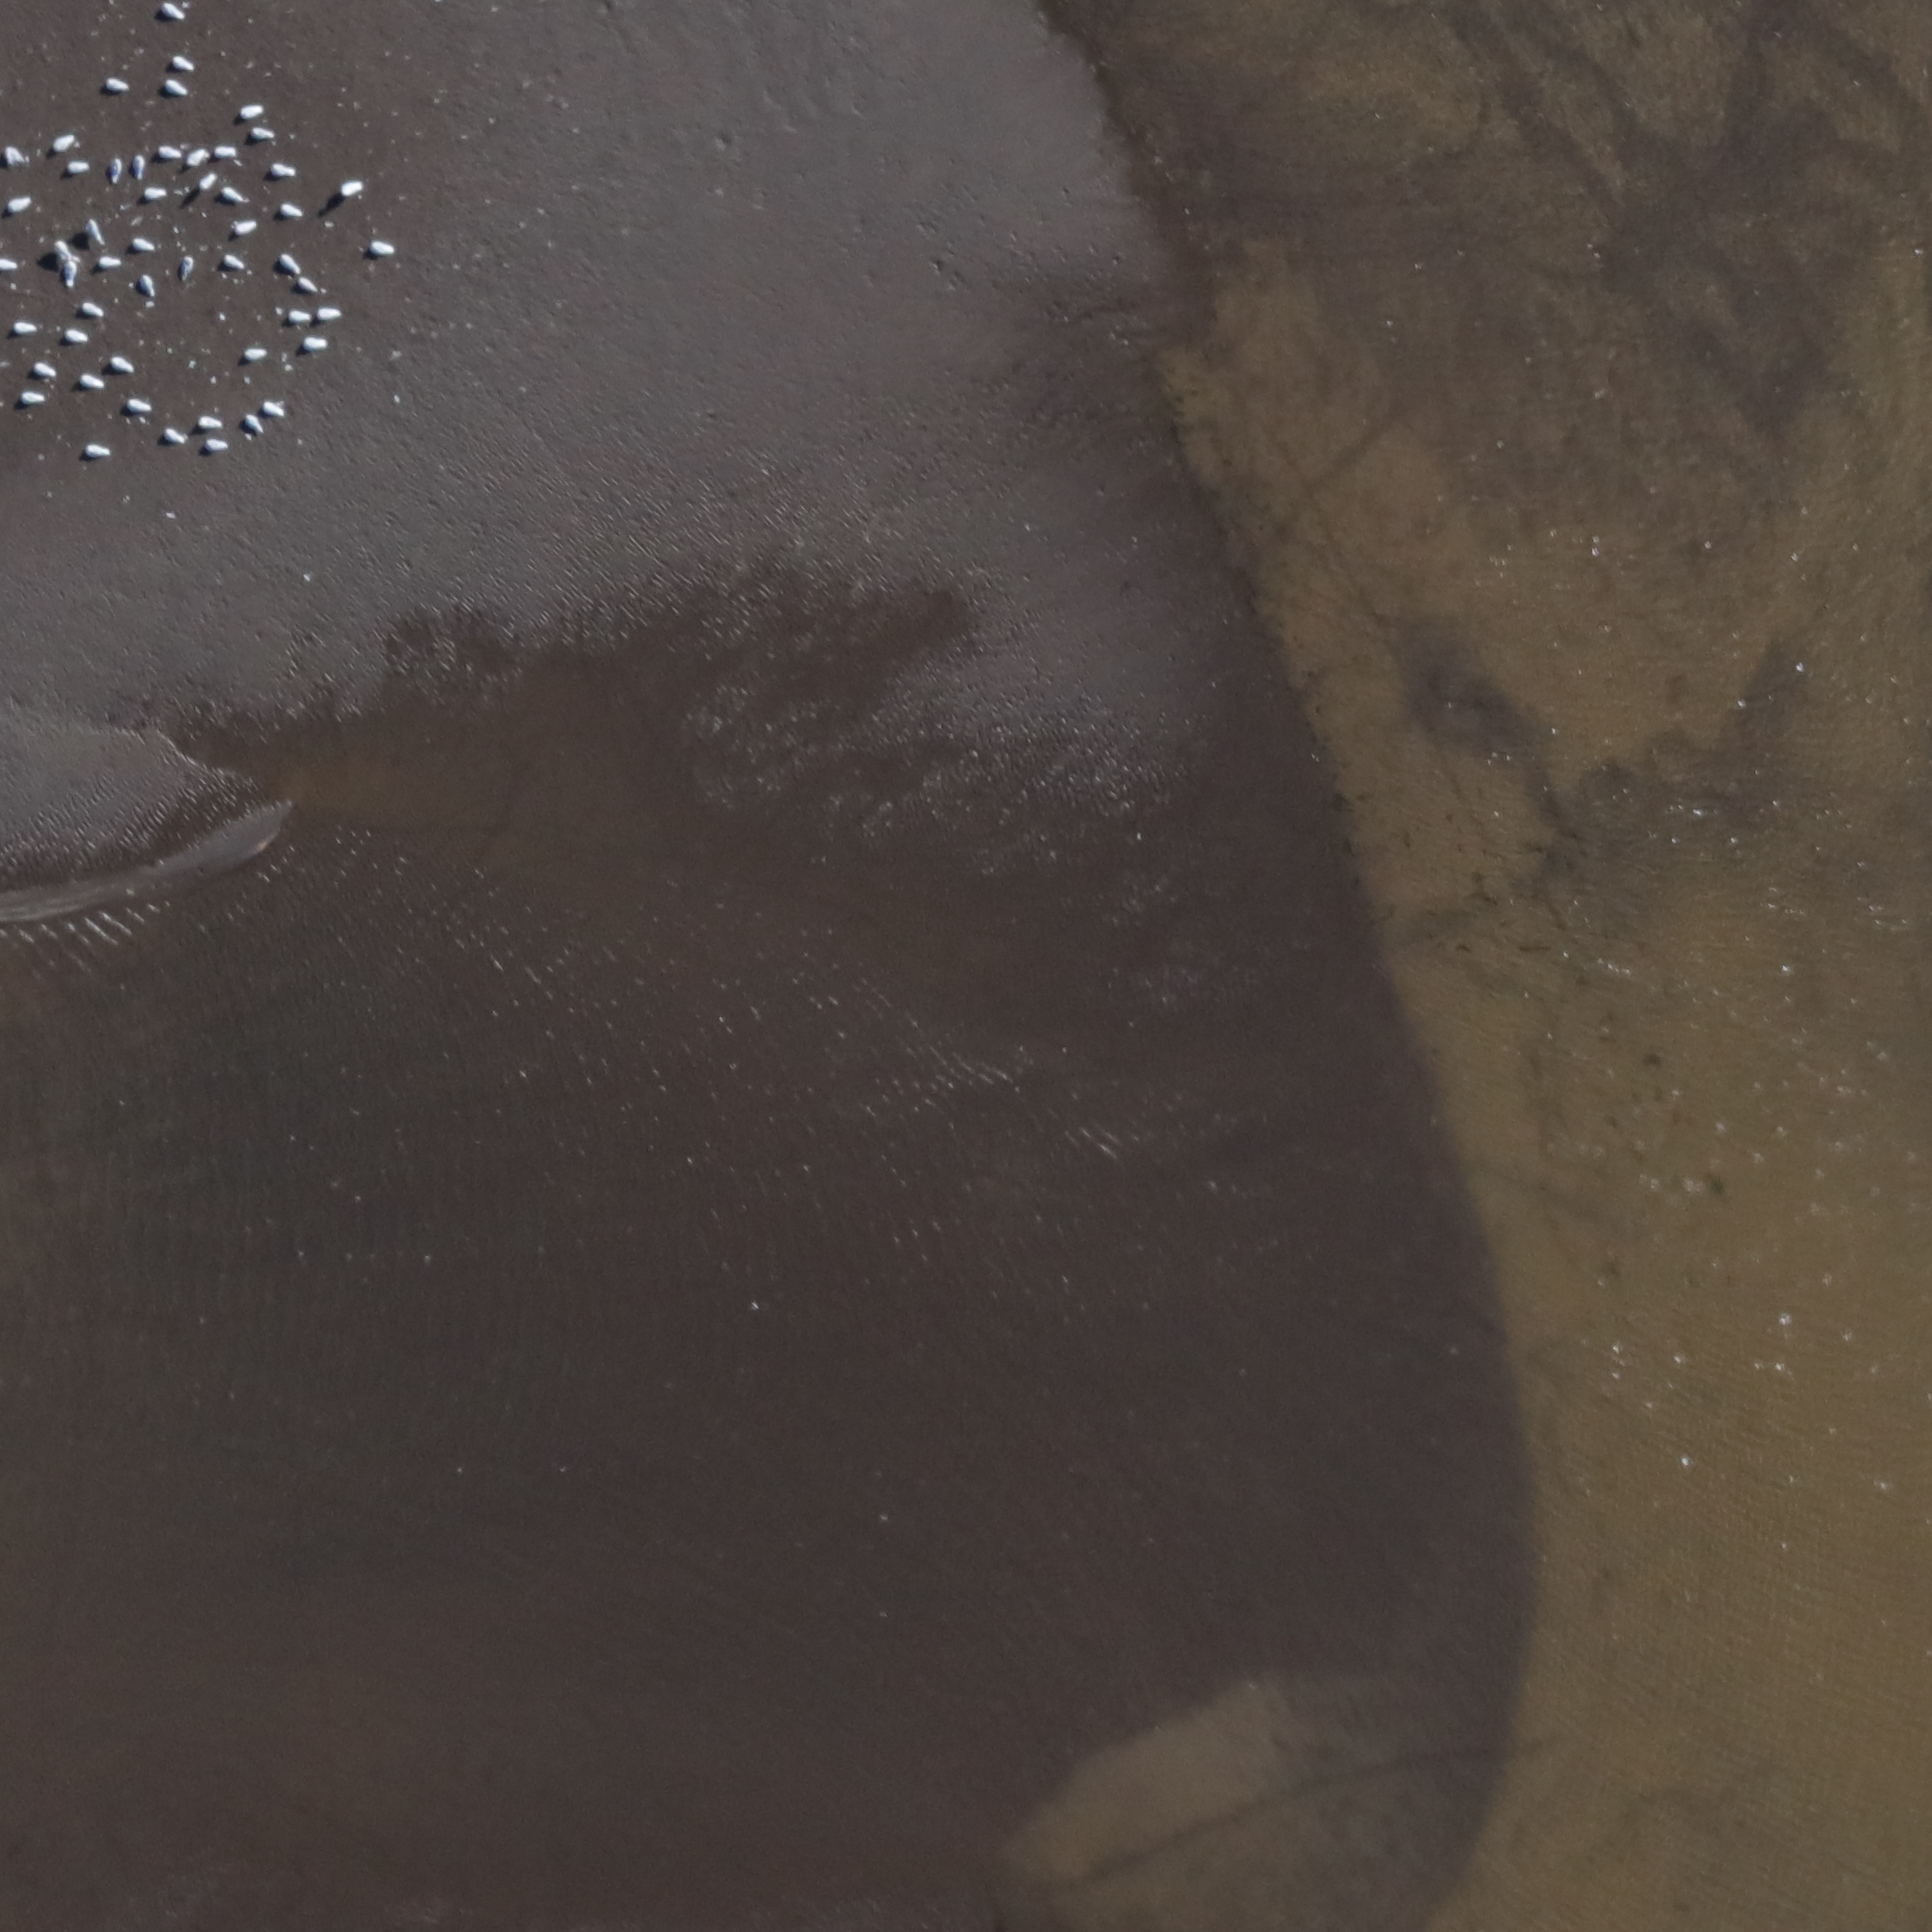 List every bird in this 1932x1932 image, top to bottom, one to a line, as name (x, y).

gull (172, 10)
gull (180, 63)
gull (174, 83)
gull (118, 84)
gull (256, 111)
gull (269, 132)
gull (71, 144)
gull (174, 148)
gull (228, 150)
gull (202, 155)
gull (19, 163)
gull (281, 164)
gull (142, 165)
gull (119, 170)
gull (84, 171)
gull (213, 176)
gull (156, 188)
gull (352, 190)
gull (232, 199)
gull (15, 203)
gull (292, 209)
gull (243, 227)
gull (88, 233)
gull (381, 250)
gull (134, 251)
gull (68, 252)
gull (110, 261)
gull (229, 266)
gull (290, 266)
gull (186, 270)
gull (70, 275)
gull (308, 288)
gull (154, 292)
gull (94, 308)
gull (333, 313)
gull (295, 318)
gull (22, 330)
gull (74, 334)
gull (314, 351)
gull (258, 353)
gull (122, 364)
gull (53, 371)
gull (91, 381)
gull (29, 397)
gull (274, 404)
gull (140, 410)
gull (210, 426)
gull (253, 426)
gull (174, 437)
gull (218, 442)
gull (94, 452)